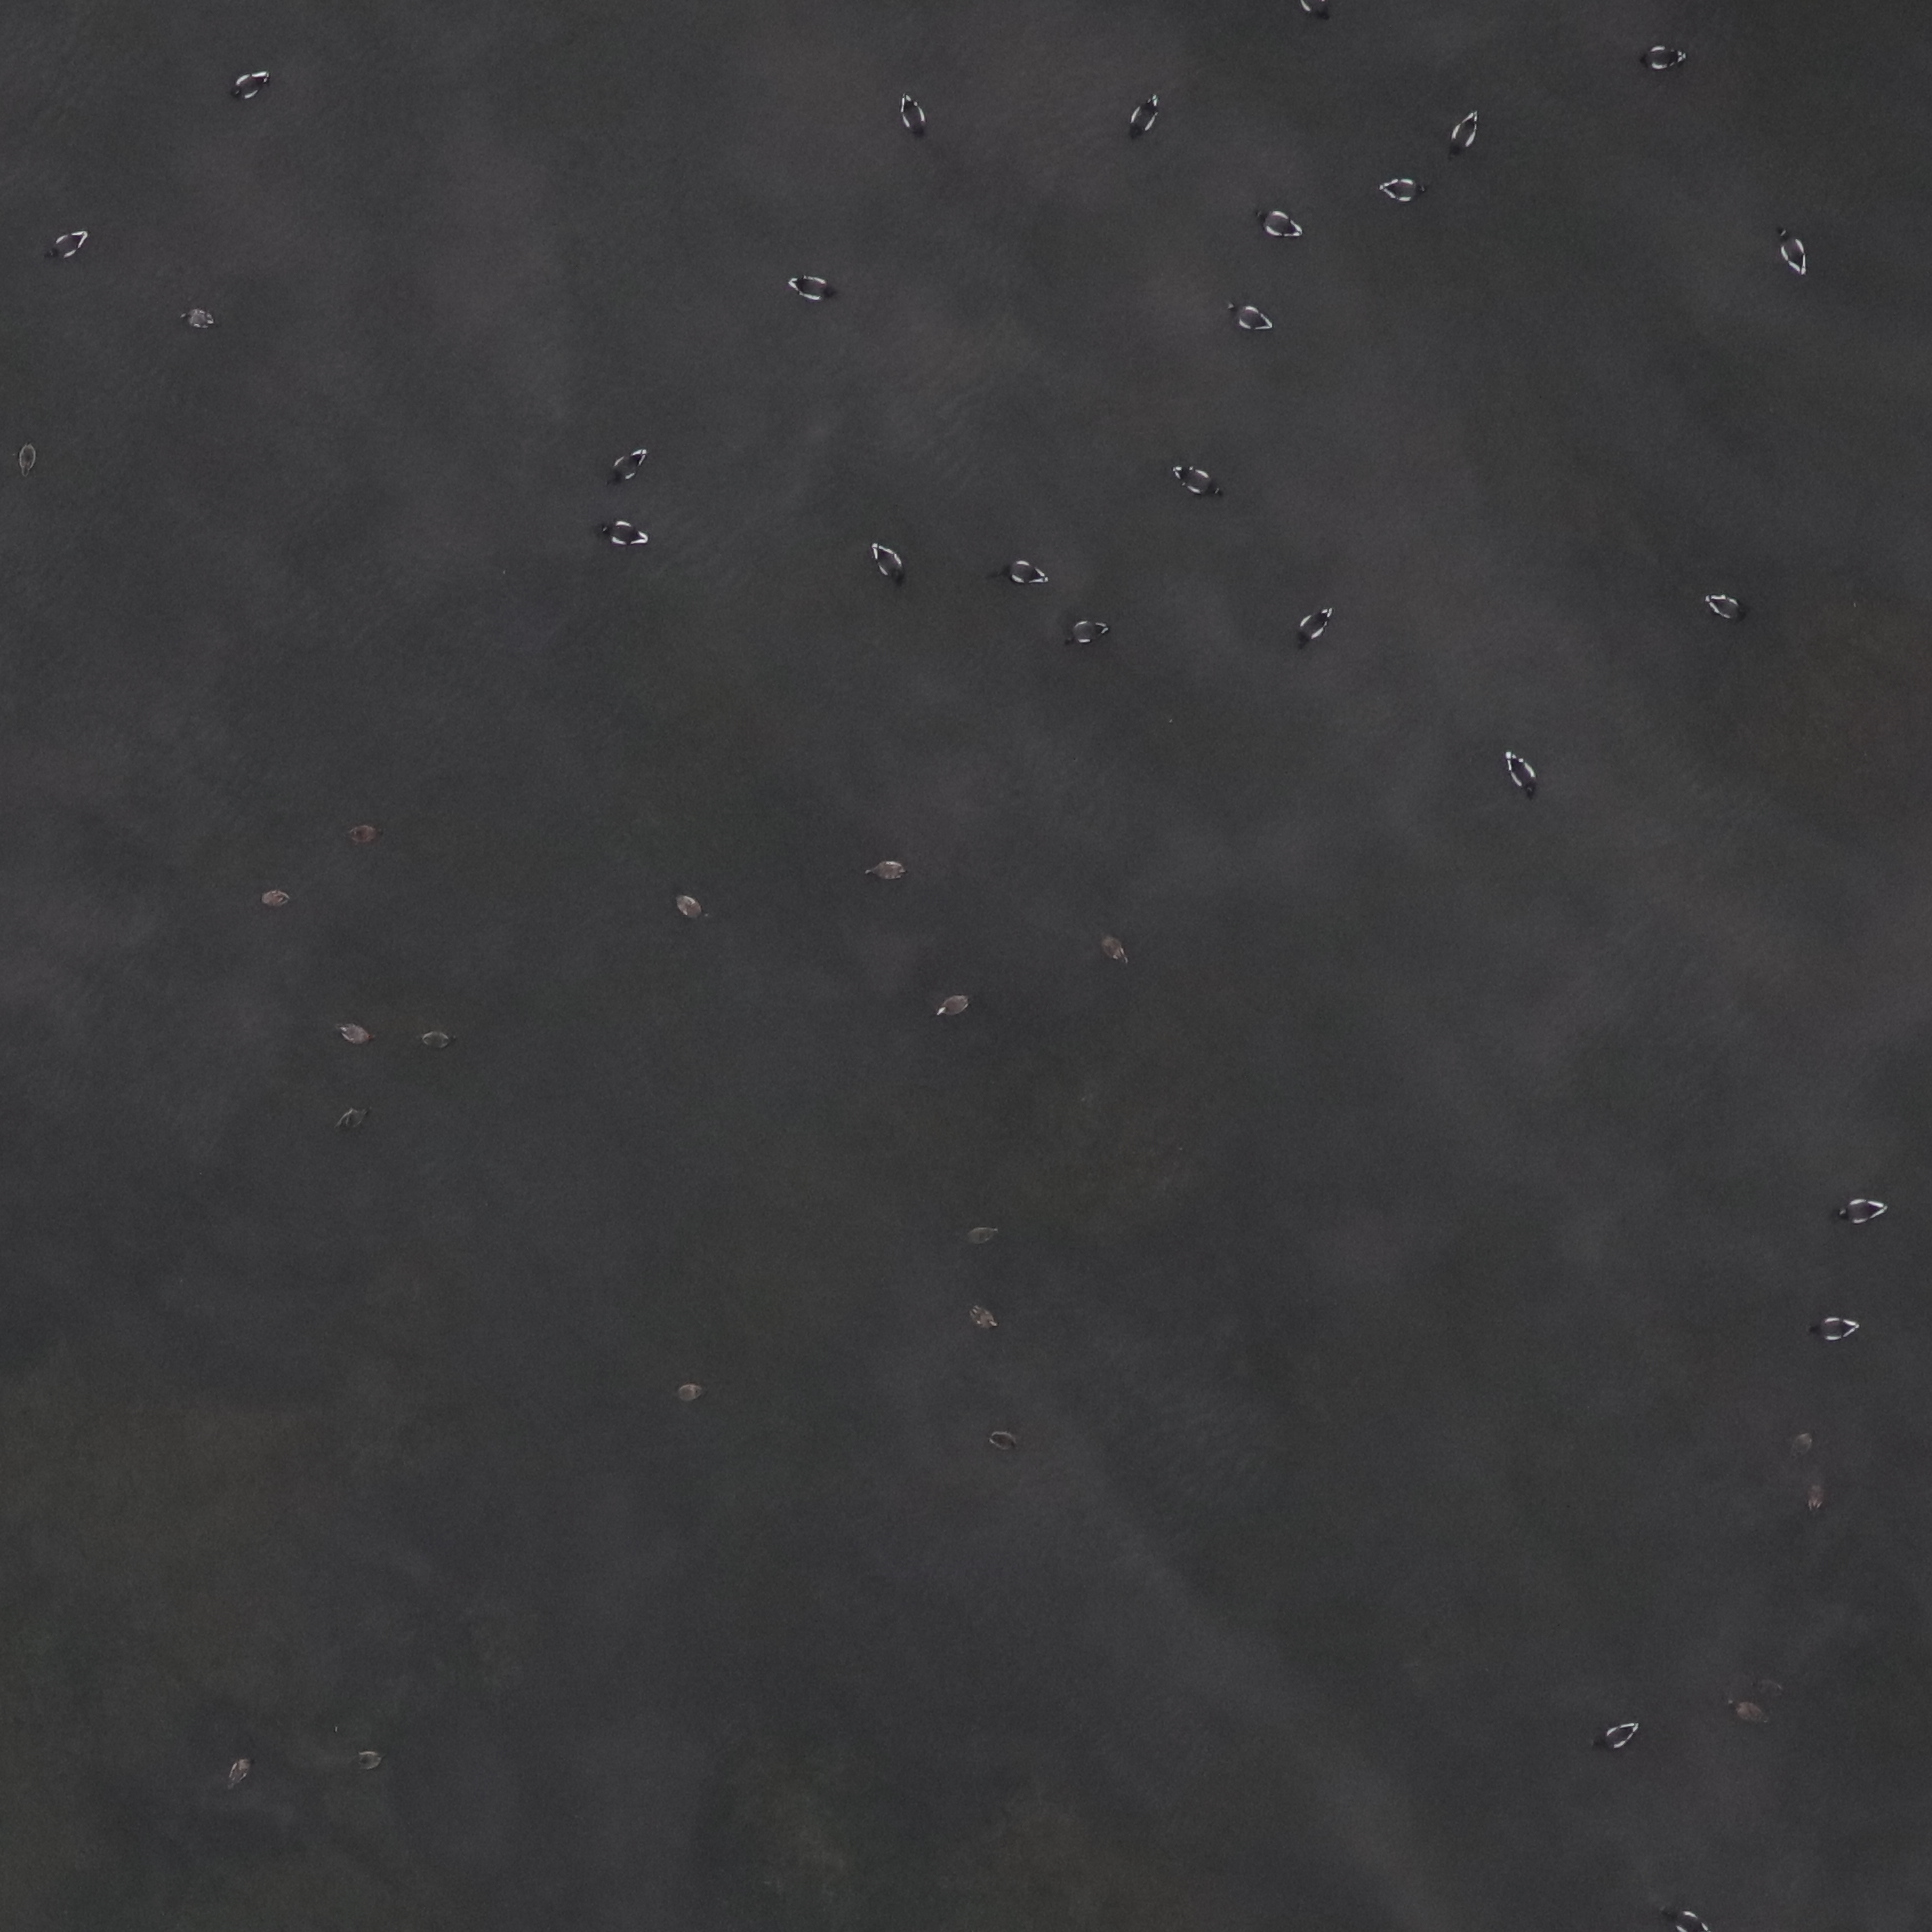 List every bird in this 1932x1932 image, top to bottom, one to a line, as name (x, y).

brant (1315, 5)
brant (1660, 56)
brant (249, 85)
brant (912, 115)
brant (1145, 120)
brant (1464, 134)
brant (1401, 190)
brant (1279, 224)
brant (66, 245)
brant (1793, 250)
brant (812, 289)
brant (1249, 316)
other bird (198, 320)
other bird (24, 459)
brant (627, 467)
brant (1195, 480)
brant (625, 534)
brant (889, 563)
brant (1025, 574)
brant (1723, 608)
brant (1311, 627)
brant (1085, 632)
brant (1522, 775)
other bird (367, 837)
other bird (891, 862)
other bird (278, 903)
other bird (680, 908)
other bird (1116, 950)
other bird (950, 1005)
other bird (360, 1032)
other bird (433, 1039)
other bird (354, 1119)
brant (1861, 1212)
other bird (982, 1232)
other bird (982, 1307)
brant (1833, 1330)
other bird (684, 1389)
other bird (1007, 1435)
other bird (1801, 1442)
other bird (1814, 1495)
other bird (1768, 1682)
other bird (1744, 1711)
brant (1618, 1737)
other bird (372, 1760)
other bird (234, 1767)
brant (1688, 1925)